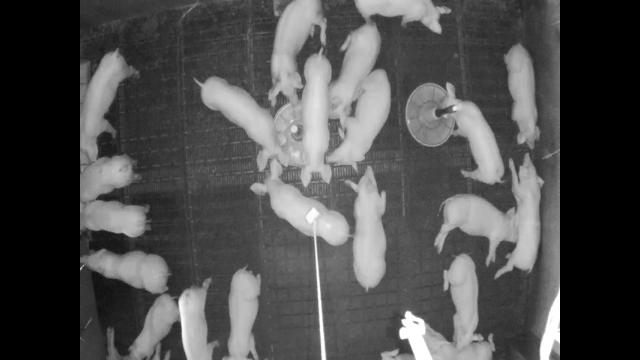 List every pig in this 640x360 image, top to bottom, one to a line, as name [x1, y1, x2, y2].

pig [354, 1, 452, 35]
pig [268, 2, 329, 109]
pig [327, 21, 383, 121]
pig [503, 42, 542, 150]
pig [300, 45, 333, 188]
pig [81, 47, 141, 162]
pig [325, 67, 394, 171]
pig [193, 73, 290, 175]
pig [438, 81, 509, 188]
pig [80, 153, 146, 203]
pig [494, 153, 545, 281]
pig [249, 158, 354, 246]
pig [343, 164, 388, 293]
pig [434, 192, 519, 268]
pig [79, 200, 154, 238]
pig [80, 248, 174, 296]
pig [441, 253, 485, 353]
pig [222, 265, 263, 359]
pig [179, 276, 222, 359]
pig [127, 292, 182, 359]
pig [423, 323, 496, 359]
pig [105, 326, 172, 359]